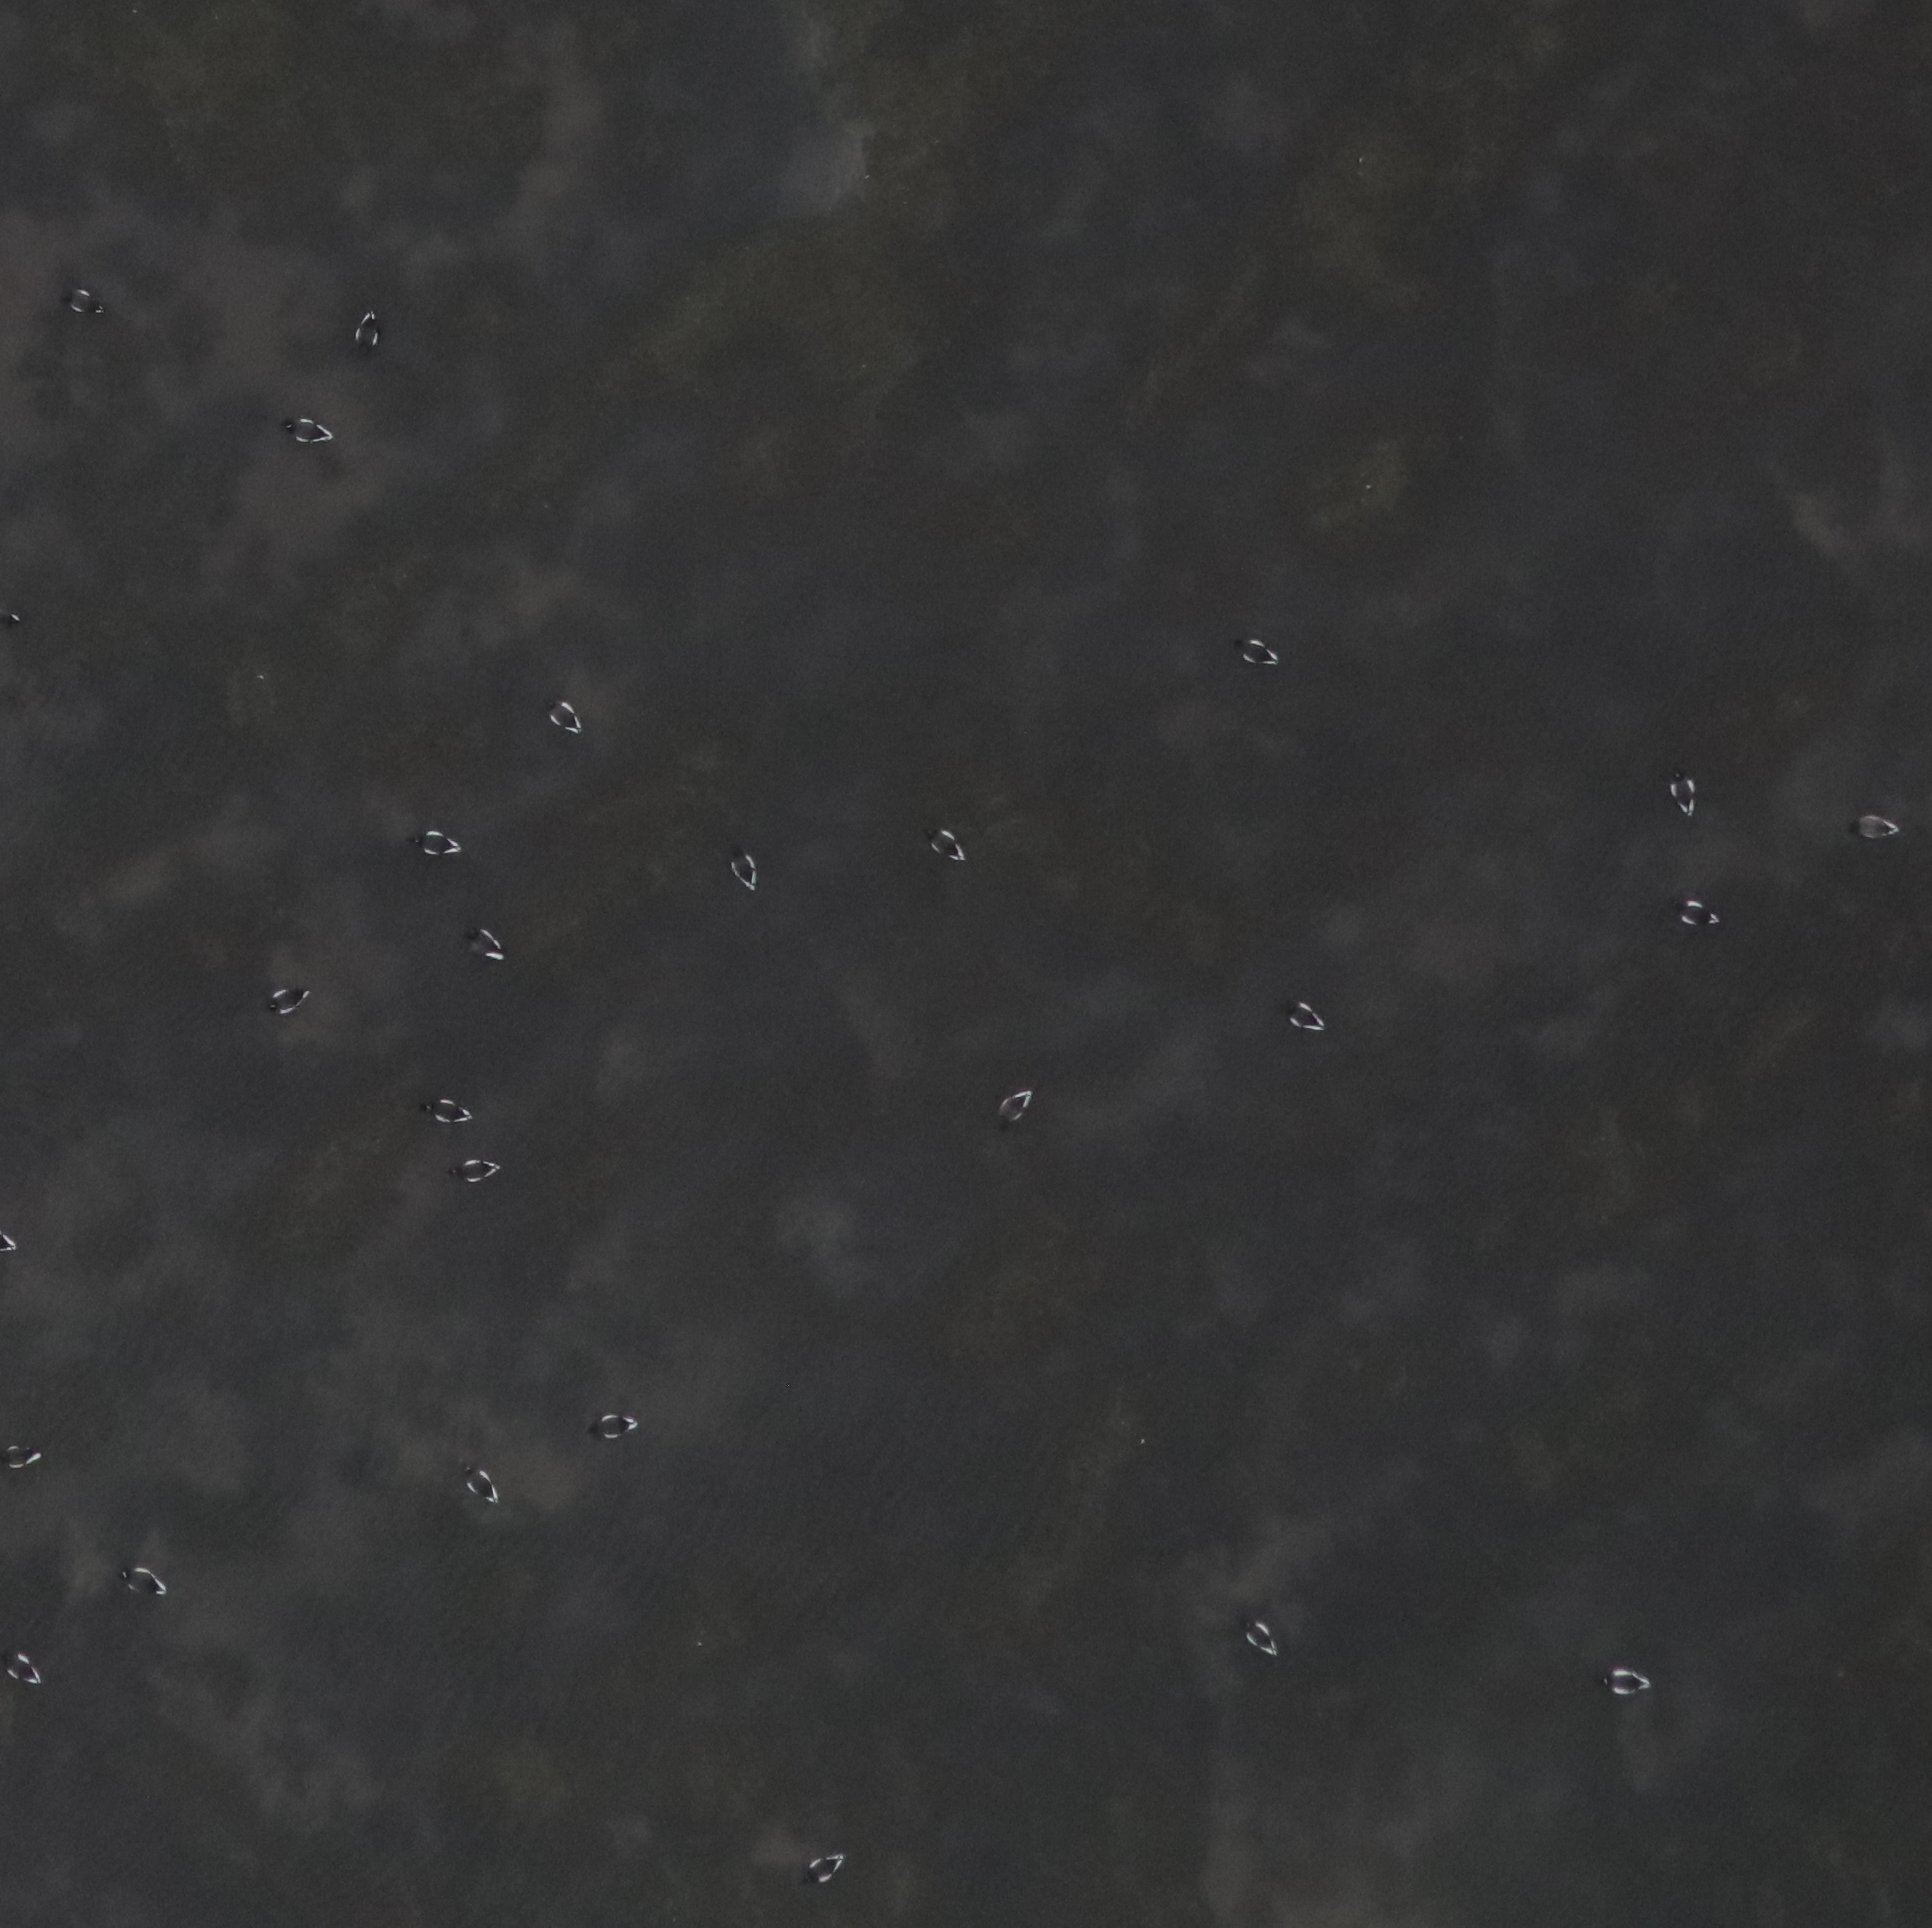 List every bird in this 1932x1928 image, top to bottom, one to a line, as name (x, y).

brant (84, 302)
brant (366, 332)
brant (306, 430)
brant (1, 619)
brant (1257, 653)
brant (566, 715)
brant (1682, 793)
brant (1874, 827)
brant (437, 844)
brant (946, 844)
brant (744, 867)
brant (1695, 913)
brant (485, 943)
brant (289, 1002)
brant (1304, 1015)
brant (1012, 1108)
brant (449, 1113)
brant (476, 1171)
brant (615, 1427)
brant (16, 1457)
brant (480, 1484)
brant (142, 1582)
brant (1260, 1637)
brant (23, 1670)
brant (1624, 1683)
brant (824, 1871)